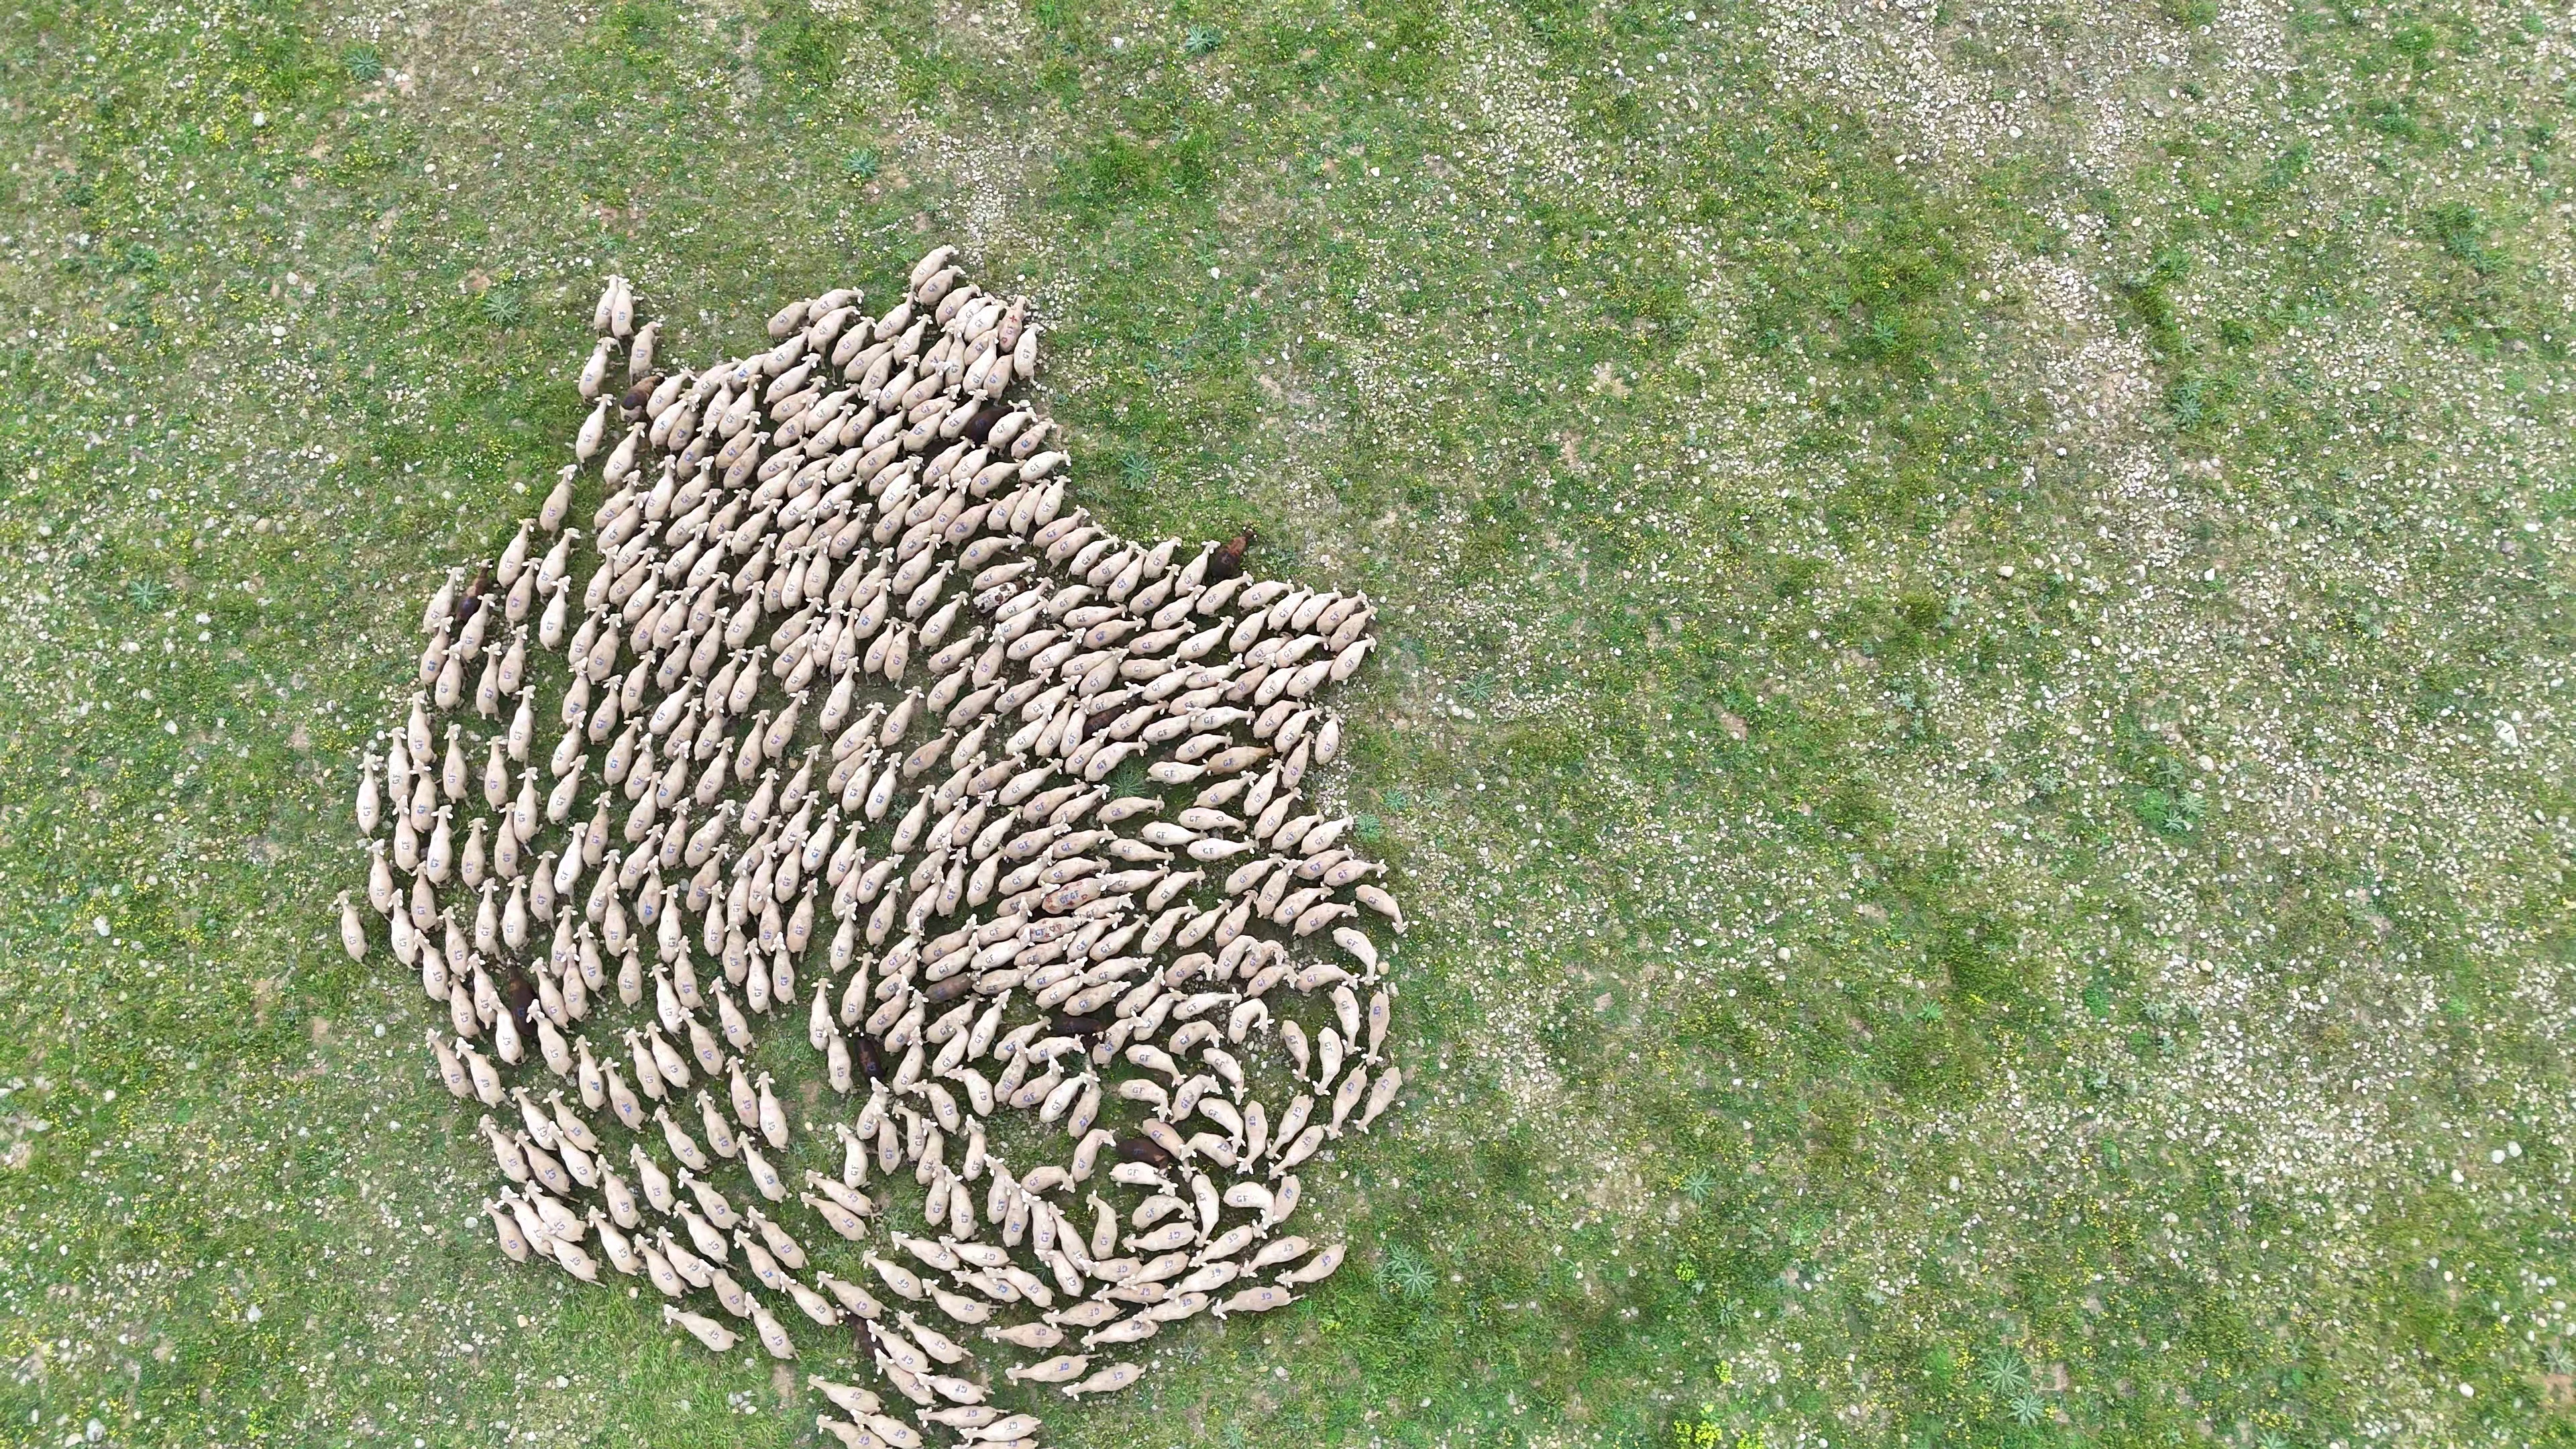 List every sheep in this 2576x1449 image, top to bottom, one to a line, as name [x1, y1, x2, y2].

sheep [910, 244, 960, 290]
sheep [918, 265, 966, 311]
sheep [594, 274, 624, 339]
sheep [611, 278, 644, 357]
sheep [936, 284, 983, 328]
sheep [808, 286, 864, 326]
sheep [874, 292, 919, 341]
sheep [955, 292, 996, 324]
sheep [999, 295, 1032, 353]
sheep [767, 298, 817, 343]
sheep [963, 299, 1011, 344]
sheep [807, 306, 860, 370]
sheep [893, 314, 933, 366]
sheep [831, 316, 877, 385]
sheep [919, 318, 956, 379]
sheep [963, 320, 1005, 366]
sheep [629, 321, 663, 387]
sheep [945, 321, 967, 388]
sheep [1014, 323, 1044, 386]
sheep [763, 326, 812, 380]
sheep [963, 329, 999, 395]
sheep [842, 335, 900, 390]
sheep [578, 336, 624, 406]
sheep [731, 347, 774, 392]
sheep [859, 348, 893, 399]
sheep [763, 353, 821, 404]
sheep [878, 354, 921, 419]
sheep [984, 354, 1017, 407]
sheep [693, 357, 743, 403]
sheep [902, 361, 952, 409]
sheep [646, 368, 698, 422]
sheep [619, 370, 669, 426]
sheep [703, 371, 735, 425]
sheep [718, 374, 762, 441]
sheep [770, 375, 827, 429]
sheep [805, 383, 861, 437]
sheep [908, 384, 961, 425]
sheep [649, 388, 692, 451]
sheep [940, 388, 988, 438]
sheep [838, 388, 881, 449]
sheep [773, 392, 820, 448]
sheep [576, 393, 617, 476]
sheep [668, 394, 703, 454]
sheep [965, 400, 1026, 446]
sheep [904, 401, 957, 455]
sheep [806, 403, 857, 458]
sheep [862, 405, 911, 452]
sheep [988, 407, 1038, 458]
sheep [715, 411, 762, 481]
sheep [1011, 418, 1058, 460]
sheep [676, 422, 717, 479]
sheep [603, 422, 648, 491]
sheep [856, 429, 909, 495]
sheep [722, 431, 771, 499]
sheep [757, 435, 809, 482]
sheep [922, 436, 975, 493]
sheep [950, 440, 996, 486]
sheep [826, 447, 864, 484]
sheep [1018, 450, 1071, 483]
sheep [787, 453, 838, 498]
sheep [869, 453, 925, 503]
sheep [645, 454, 676, 521]
sheep [748, 454, 805, 512]
sheep [670, 456, 715, 519]
sheep [970, 458, 1027, 505]
sheep [877, 459, 917, 519]
sheep [539, 464, 578, 546]
sheep [594, 469, 645, 536]
sheep [777, 469, 827, 531]
sheep [816, 474, 866, 521]
sheep [905, 474, 950, 527]
sheep [1035, 475, 1072, 525]
sheep [931, 477, 972, 533]
sheep [1010, 478, 1052, 553]
sheep [987, 481, 1030, 530]
sheep [873, 483, 921, 551]
sheep [666, 488, 722, 552]
sheep [706, 488, 752, 544]
sheep [597, 491, 650, 554]
sheep [942, 498, 999, 556]
sheep [731, 498, 783, 567]
sheep [806, 500, 853, 555]
sheep [828, 502, 873, 566]
sheep [1030, 504, 1090, 555]
sheep [773, 506, 819, 564]
sheep [496, 518, 539, 588]
sheep [897, 518, 933, 563]
sheep [613, 521, 662, 578]
sheep [1045, 520, 1106, 575]
sheep [663, 522, 709, 590]
sheep [1212, 526, 1259, 579]
sheep [536, 528, 581, 608]
sheep [687, 530, 735, 595]
sheep [957, 533, 1027, 577]
sheep [732, 533, 777, 602]
sheep [1065, 533, 1120, 581]
sheep [892, 534, 942, 595]
sheep [1143, 535, 1182, 579]
sheep [803, 535, 834, 598]
sheep [1086, 540, 1143, 586]
sheep [1175, 540, 1221, 598]
sheep [584, 544, 620, 621]
sheep [781, 545, 816, 613]
sheep [851, 547, 894, 608]
sheep [609, 547, 659, 613]
sheep [829, 547, 871, 608]
sheep [1105, 549, 1148, 602]
sheep [764, 550, 793, 623]
sheep [971, 556, 1037, 595]
sheep [505, 558, 543, 630]
sheep [456, 558, 494, 624]
sheep [905, 560, 955, 623]
sheep [623, 562, 665, 632]
sheep [1129, 563, 1181, 618]
sheep [423, 567, 465, 637]
sheep [1196, 571, 1254, 618]
sheep [687, 571, 730, 639]
sheep [972, 575, 1034, 613]
sheep [540, 576, 572, 653]
sheep [989, 576, 1055, 633]
sheep [854, 578, 891, 639]
sheep [1238, 578, 1295, 616]
sheep [725, 580, 765, 651]
sheep [1267, 583, 1315, 635]
sheep [1048, 584, 1104, 623]
sheep [1151, 584, 1207, 630]
sheep [652, 586, 699, 658]
sheep [1291, 587, 1343, 637]
sheep [1316, 589, 1367, 634]
sheep [630, 590, 675, 654]
sheep [919, 591, 969, 652]
sheep [460, 593, 498, 664]
sheep [1001, 595, 1051, 653]
sheep [770, 596, 824, 654]
sheep [812, 600, 844, 677]
sheep [1063, 601, 1128, 631]
sheep [568, 603, 610, 665]
sheep [1229, 604, 1275, 653]
sheep [1328, 605, 1379, 658]
sheep [689, 607, 730, 689]
sheep [830, 607, 860, 689]
sheep [587, 613, 622, 685]
sheep [1081, 615, 1147, 650]
sheep [419, 616, 454, 700]
sheep [863, 616, 900, 686]
sheep [1176, 616, 1234, 668]
sheep [772, 617, 826, 692]
sheep [1124, 617, 1197, 657]
sheep [884, 622, 918, 691]
sheep [972, 623, 1005, 691]
sheep [1007, 623, 1067, 660]
sheep [497, 624, 532, 697]
sheep [928, 625, 985, 681]
sheep [1028, 627, 1086, 680]
sheep [656, 628, 695, 696]
sheep [1244, 631, 1294, 669]
sheep [1275, 633, 1330, 668]
sheep [784, 633, 818, 698]
sheep [1328, 633, 1377, 686]
sheep [435, 641, 468, 713]
sheep [477, 641, 503, 723]
sheep [729, 644, 768, 720]
sheep [1060, 646, 1123, 678]
sheep [1079, 648, 1129, 698]
sheep [704, 648, 748, 719]
sheep [621, 650, 657, 720]
sheep [1118, 652, 1180, 686]
sheep [1185, 653, 1246, 690]
sheep [1226, 653, 1277, 701]
sheep [1282, 655, 1338, 699]
sheep [562, 656, 591, 728]
sheep [819, 656, 860, 733]
sheep [927, 656, 975, 718]
sheep [1141, 661, 1205, 703]
sheep [1254, 662, 1304, 706]
sheep [995, 668, 1054, 723]
sheep [588, 674, 623, 745]
sheep [649, 674, 703, 734]
sheep [1021, 675, 1082, 722]
sheep [944, 677, 1007, 729]
sheep [1169, 678, 1235, 716]
sheep [1089, 681, 1145, 716]
sheep [507, 685, 539, 769]
sheep [880, 686, 924, 748]
sheep [763, 690, 810, 768]
sheep [407, 690, 438, 766]
sheep [1060, 693, 1093, 757]
sheep [1035, 695, 1082, 768]
sheep [694, 696, 732, 761]
sheep [1083, 697, 1145, 742]
sheep [1253, 697, 1306, 738]
sheep [664, 698, 703, 761]
sheep [1108, 700, 1170, 741]
sheep [832, 702, 887, 762]
sheep [1275, 702, 1320, 760]
sheep [1005, 703, 1056, 755]
sheep [1186, 706, 1255, 740]
sheep [1142, 706, 1206, 745]
sheep [734, 709, 771, 787]
sheep [551, 710, 587, 782]
sheep [951, 713, 999, 771]
sheep [1315, 713, 1342, 765]
sheep [604, 716, 645, 787]
sheep [442, 723, 474, 811]
sheep [386, 727, 414, 802]
sheep [1065, 727, 1110, 774]
sheep [903, 728, 958, 778]
sheep [1175, 731, 1233, 763]
sheep [1282, 731, 1315, 789]
sheep [625, 732, 656, 801]
sheep [484, 735, 509, 811]
sheep [827, 735, 877, 794]
sheep [1085, 735, 1148, 782]
sheep [695, 736, 735, 810]
sheep [656, 740, 692, 816]
sheep [1208, 741, 1273, 778]
sheep [779, 744, 823, 820]
sheep [842, 749, 883, 820]
sheep [933, 750, 987, 816]
sheep [356, 751, 387, 837]
sheep [865, 751, 902, 823]
sheep [967, 751, 1028, 797]
sheep [547, 754, 589, 826]
sheep [999, 758, 1064, 805]
sheep [408, 759, 442, 836]
sheep [1146, 759, 1212, 784]
sheep [1243, 759, 1285, 816]
sheep [514, 767, 543, 856]
sheep [740, 767, 780, 847]
sheep [1193, 770, 1259, 809]
sheep [624, 770, 663, 847]
sheep [1022, 778, 1090, 830]
sheep [1047, 783, 1111, 827]
sheep [890, 785, 935, 857]
sheep [1254, 786, 1302, 840]
sheep [952, 789, 1000, 846]
sheep [582, 790, 616, 872]
sheep [776, 790, 820, 856]
sheep [392, 794, 419, 875]
sheep [1096, 794, 1165, 825]
sheep [923, 796, 969, 852]
sheep [659, 797, 692, 870]
sheep [684, 799, 736, 869]
sheep [494, 802, 519, 880]
sheep [802, 804, 840, 875]
sheep [427, 805, 461, 889]
sheep [971, 805, 1024, 860]
sheep [1178, 807, 1248, 834]
sheep [1272, 807, 1324, 850]
sheep [1299, 810, 1354, 855]
sheep [742, 815, 784, 871]
sheep [461, 818, 488, 897]
sheep [827, 821, 866, 891]
sheep [1005, 821, 1072, 863]
sheep [1140, 820, 1209, 849]
sheep [554, 822, 588, 906]
sheep [618, 823, 665, 900]
sheep [1053, 823, 1118, 858]
sheep [775, 830, 810, 904]
sheep [910, 832, 957, 896]
sheep [1187, 835, 1255, 863]
sheep [365, 838, 393, 923]
sheep [1105, 839, 1175, 866]
sheep [748, 841, 779, 924]
sheep [967, 840, 1010, 908]
sheep [686, 843, 730, 918]
sheep [1294, 843, 1355, 880]
sheep [998, 845, 1058, 895]
sheep [831, 846, 866, 922]
sheep [936, 846, 968, 918]
sheep [586, 849, 620, 936]
sheep [530, 851, 558, 934]
sheep [1224, 852, 1284, 897]
sheep [857, 854, 905, 904]
sheep [637, 855, 663, 927]
sheep [1038, 855, 1113, 886]
sheep [727, 857, 752, 926]
sheep [1256, 858, 1303, 919]
sheep [1324, 858, 1387, 886]
sheep [411, 861, 443, 934]
sheep [1107, 863, 1170, 892]
sheep [1147, 865, 1206, 917]
sheep [906, 865, 945, 925]
sheep [1042, 873, 1121, 914]
sheep [502, 875, 530, 955]
sheep [476, 877, 505, 965]
sheep [866, 876, 904, 954]
sheep [786, 878, 818, 963]
sheep [996, 880, 1061, 917]
sheep [701, 880, 727, 957]
sheep [1273, 881, 1335, 927]
sheep [600, 882, 632, 957]
sheep [756, 883, 782, 956]
sheep [657, 883, 682, 974]
sheep [1355, 884, 1409, 935]
sheep [387, 888, 419, 968]
sheep [333, 890, 368, 963]
sheep [1215, 890, 1259, 948]
sheep [1074, 893, 1135, 919]
sheep [977, 896, 1033, 950]
sheep [1141, 898, 1201, 954]
sheep [1176, 899, 1233, 949]
sheep [1293, 901, 1359, 937]
sheep [830, 901, 861, 977]
sheep [550, 905, 579, 978]
sheep [437, 906, 469, 979]
sheep [1016, 911, 1094, 942]
sheep [1067, 912, 1125, 963]
sheep [920, 914, 982, 969]
sheep [1090, 914, 1151, 966]
sheep [722, 915, 748, 987]
sheep [878, 916, 927, 976]
sheep [573, 921, 609, 1004]
sheep [970, 927, 1035, 970]
sheep [1332, 927, 1381, 987]
sheep [413, 929, 451, 1003]
sheep [1014, 931, 1077, 967]
sheep [770, 932, 798, 1005]
sheep [925, 932, 981, 981]
sheep [617, 933, 642, 1015]
sheep [673, 935, 712, 1018]
sheep [1215, 935, 1268, 981]
sheep [744, 938, 773, 1017]
sheep [1239, 940, 1289, 978]
sheep [560, 943, 592, 1022]
sheep [875, 946, 922, 1002]
sheep [841, 952, 880, 1027]
sheep [1164, 952, 1219, 988]
sheep [467, 953, 497, 1029]
sheep [502, 956, 539, 1037]
sheep [528, 957, 575, 1035]
sheep [1024, 956, 1088, 996]
sheep [1087, 956, 1153, 987]
sheep [648, 963, 688, 1045]
sheep [972, 964, 1039, 995]
sheep [1296, 964, 1360, 997]
sheep [1244, 964, 1301, 998]
sheep [1115, 965, 1166, 1018]
sheep [924, 966, 987, 1004]
sheep [1035, 969, 1097, 1015]
sheep [448, 974, 488, 1044]
sheep [708, 975, 759, 1054]
sheep [865, 976, 915, 1042]
sheep [809, 978, 834, 1052]
sheep [1062, 981, 1132, 1017]
sheep [1328, 985, 1362, 1057]
sheep [1133, 987, 1188, 1041]
sheep [1173, 987, 1242, 1020]
sheep [967, 989, 1012, 1062]
sheep [885, 989, 929, 1057]
sheep [1361, 989, 1390, 1067]
sheep [487, 991, 530, 1066]
sheep [922, 992, 986, 1044]
sheep [1227, 997, 1275, 1044]
sheep [526, 999, 580, 1079]
sheep [676, 1006, 726, 1081]
sheep [1092, 1010, 1150, 1069]
sheep [994, 1014, 1052, 1062]
sheep [823, 1015, 858, 1094]
sheep [1054, 1015, 1112, 1047]
sheep [932, 1019, 970, 1077]
sheep [643, 1019, 692, 1089]
sheep [847, 1020, 889, 1083]
sheep [1169, 1020, 1224, 1061]
sheep [1279, 1020, 1310, 1083]
sheep [892, 1025, 932, 1096]
sheep [1312, 1027, 1346, 1096]
sheep [425, 1028, 482, 1103]
sheep [625, 1028, 676, 1105]
sheep [1027, 1034, 1086, 1064]
sheep [573, 1034, 608, 1112]
sheep [994, 1035, 1031, 1106]
sheep [455, 1037, 517, 1109]
sheep [1125, 1044, 1188, 1087]
sheep [1203, 1048, 1249, 1105]
sheep [1009, 1054, 1064, 1108]
sheep [725, 1055, 762, 1136]
sheep [597, 1057, 651, 1134]
sheep [1324, 1059, 1367, 1141]
sheep [944, 1065, 994, 1117]
sheep [1352, 1066, 1402, 1134]
sheep [1040, 1069, 1097, 1123]
sheep [755, 1071, 790, 1154]
sheep [1068, 1072, 1103, 1140]
sheep [1170, 1074, 1222, 1125]
sheep [856, 1077, 890, 1140]
sheep [1117, 1079, 1173, 1123]
sheep [907, 1079, 960, 1135]
sheep [512, 1086, 558, 1151]
sheep [542, 1088, 605, 1154]
sheep [695, 1088, 746, 1164]
sheep [1265, 1089, 1315, 1160]
sheep [1198, 1097, 1246, 1154]
sheep [892, 1098, 926, 1162]
sheep [1235, 1100, 1268, 1174]
sheep [873, 1103, 905, 1176]
sheep [652, 1104, 714, 1174]
sheep [963, 1114, 988, 1182]
sheep [478, 1114, 534, 1185]
sheep [916, 1118, 944, 1185]
sheep [1134, 1118, 1198, 1183]
sheep [545, 1121, 599, 1189]
sheep [835, 1122, 879, 1190]
sheep [1268, 1122, 1328, 1180]
sheep [1071, 1128, 1116, 1183]
sheep [514, 1129, 581, 1203]
sheep [735, 1131, 793, 1204]
sheep [1178, 1132, 1237, 1168]
sheep [1119, 1138, 1184, 1180]
sheep [630, 1143, 676, 1216]
sheep [595, 1153, 647, 1229]
sheep [982, 1154, 1012, 1225]
sheep [924, 1156, 949, 1226]
sheep [1109, 1162, 1179, 1197]
sheep [1021, 1166, 1075, 1195]
sheep [677, 1167, 755, 1231]
sheep [944, 1169, 979, 1242]
sheep [805, 1169, 884, 1223]
sheep [1192, 1169, 1219, 1248]
sheep [1003, 1175, 1029, 1247]
sheep [1252, 1174, 1301, 1240]
sheep [522, 1179, 590, 1242]
sheep [1223, 1182, 1280, 1230]
sheep [496, 1185, 560, 1265]
sheep [1020, 1189, 1056, 1250]
sheep [1086, 1189, 1125, 1260]
sheep [800, 1192, 870, 1241]
sheep [1132, 1193, 1196, 1230]
sheep [480, 1198, 532, 1264]
sheep [673, 1200, 738, 1271]
sheep [1048, 1201, 1089, 1276]
sheep [747, 1205, 810, 1269]
sheep [588, 1205, 648, 1276]
sheep [1121, 1216, 1195, 1253]
sheep [537, 1223, 607, 1288]
sheep [1188, 1225, 1253, 1267]
sheep [656, 1226, 712, 1288]
sheep [733, 1228, 781, 1290]
sheep [891, 1231, 960, 1271]
sheep [634, 1233, 694, 1299]
sheep [939, 1234, 1019, 1267]
sheep [1239, 1235, 1315, 1278]
sheep [1275, 1244, 1347, 1289]
sheep [859, 1248, 933, 1302]
sheep [1034, 1248, 1084, 1297]
sheep [1117, 1248, 1189, 1291]
sheep [1078, 1251, 1142, 1283]
sheep [698, 1259, 753, 1321]
sheep [1162, 1261, 1240, 1306]
sheep [982, 1265, 1057, 1311]
sheep [950, 1265, 1021, 1303]
sheep [816, 1270, 892, 1320]
sheep [779, 1271, 838, 1326]
sheep [922, 1278, 1003, 1324]
sheep [1091, 1282, 1168, 1307]
sheep [1211, 1285, 1306, 1320]
sheep [744, 1292, 801, 1361]
sheep [1132, 1293, 1217, 1326]
sheep [1042, 1301, 1127, 1331]
sheep [835, 1303, 892, 1362]
sheep [663, 1304, 746, 1351]
sheep [897, 1310, 974, 1364]
sheep [1080, 1317, 1159, 1352]
sheep [866, 1319, 934, 1373]
sheep [984, 1322, 1069, 1348]
sheep [874, 1348, 943, 1408]
sheep [1005, 1353, 1103, 1387]
sheep [1061, 1362, 1146, 1401]
sheep [914, 1372, 995, 1404]
sheep [807, 1374, 885, 1413]
sheep [914, 1405, 1010, 1428]
sheep [850, 1409, 925, 1449]
sheep [959, 1414, 1041, 1444]
sheep [816, 1414, 893, 1449]
sheep [951, 1438, 1039, 1449]